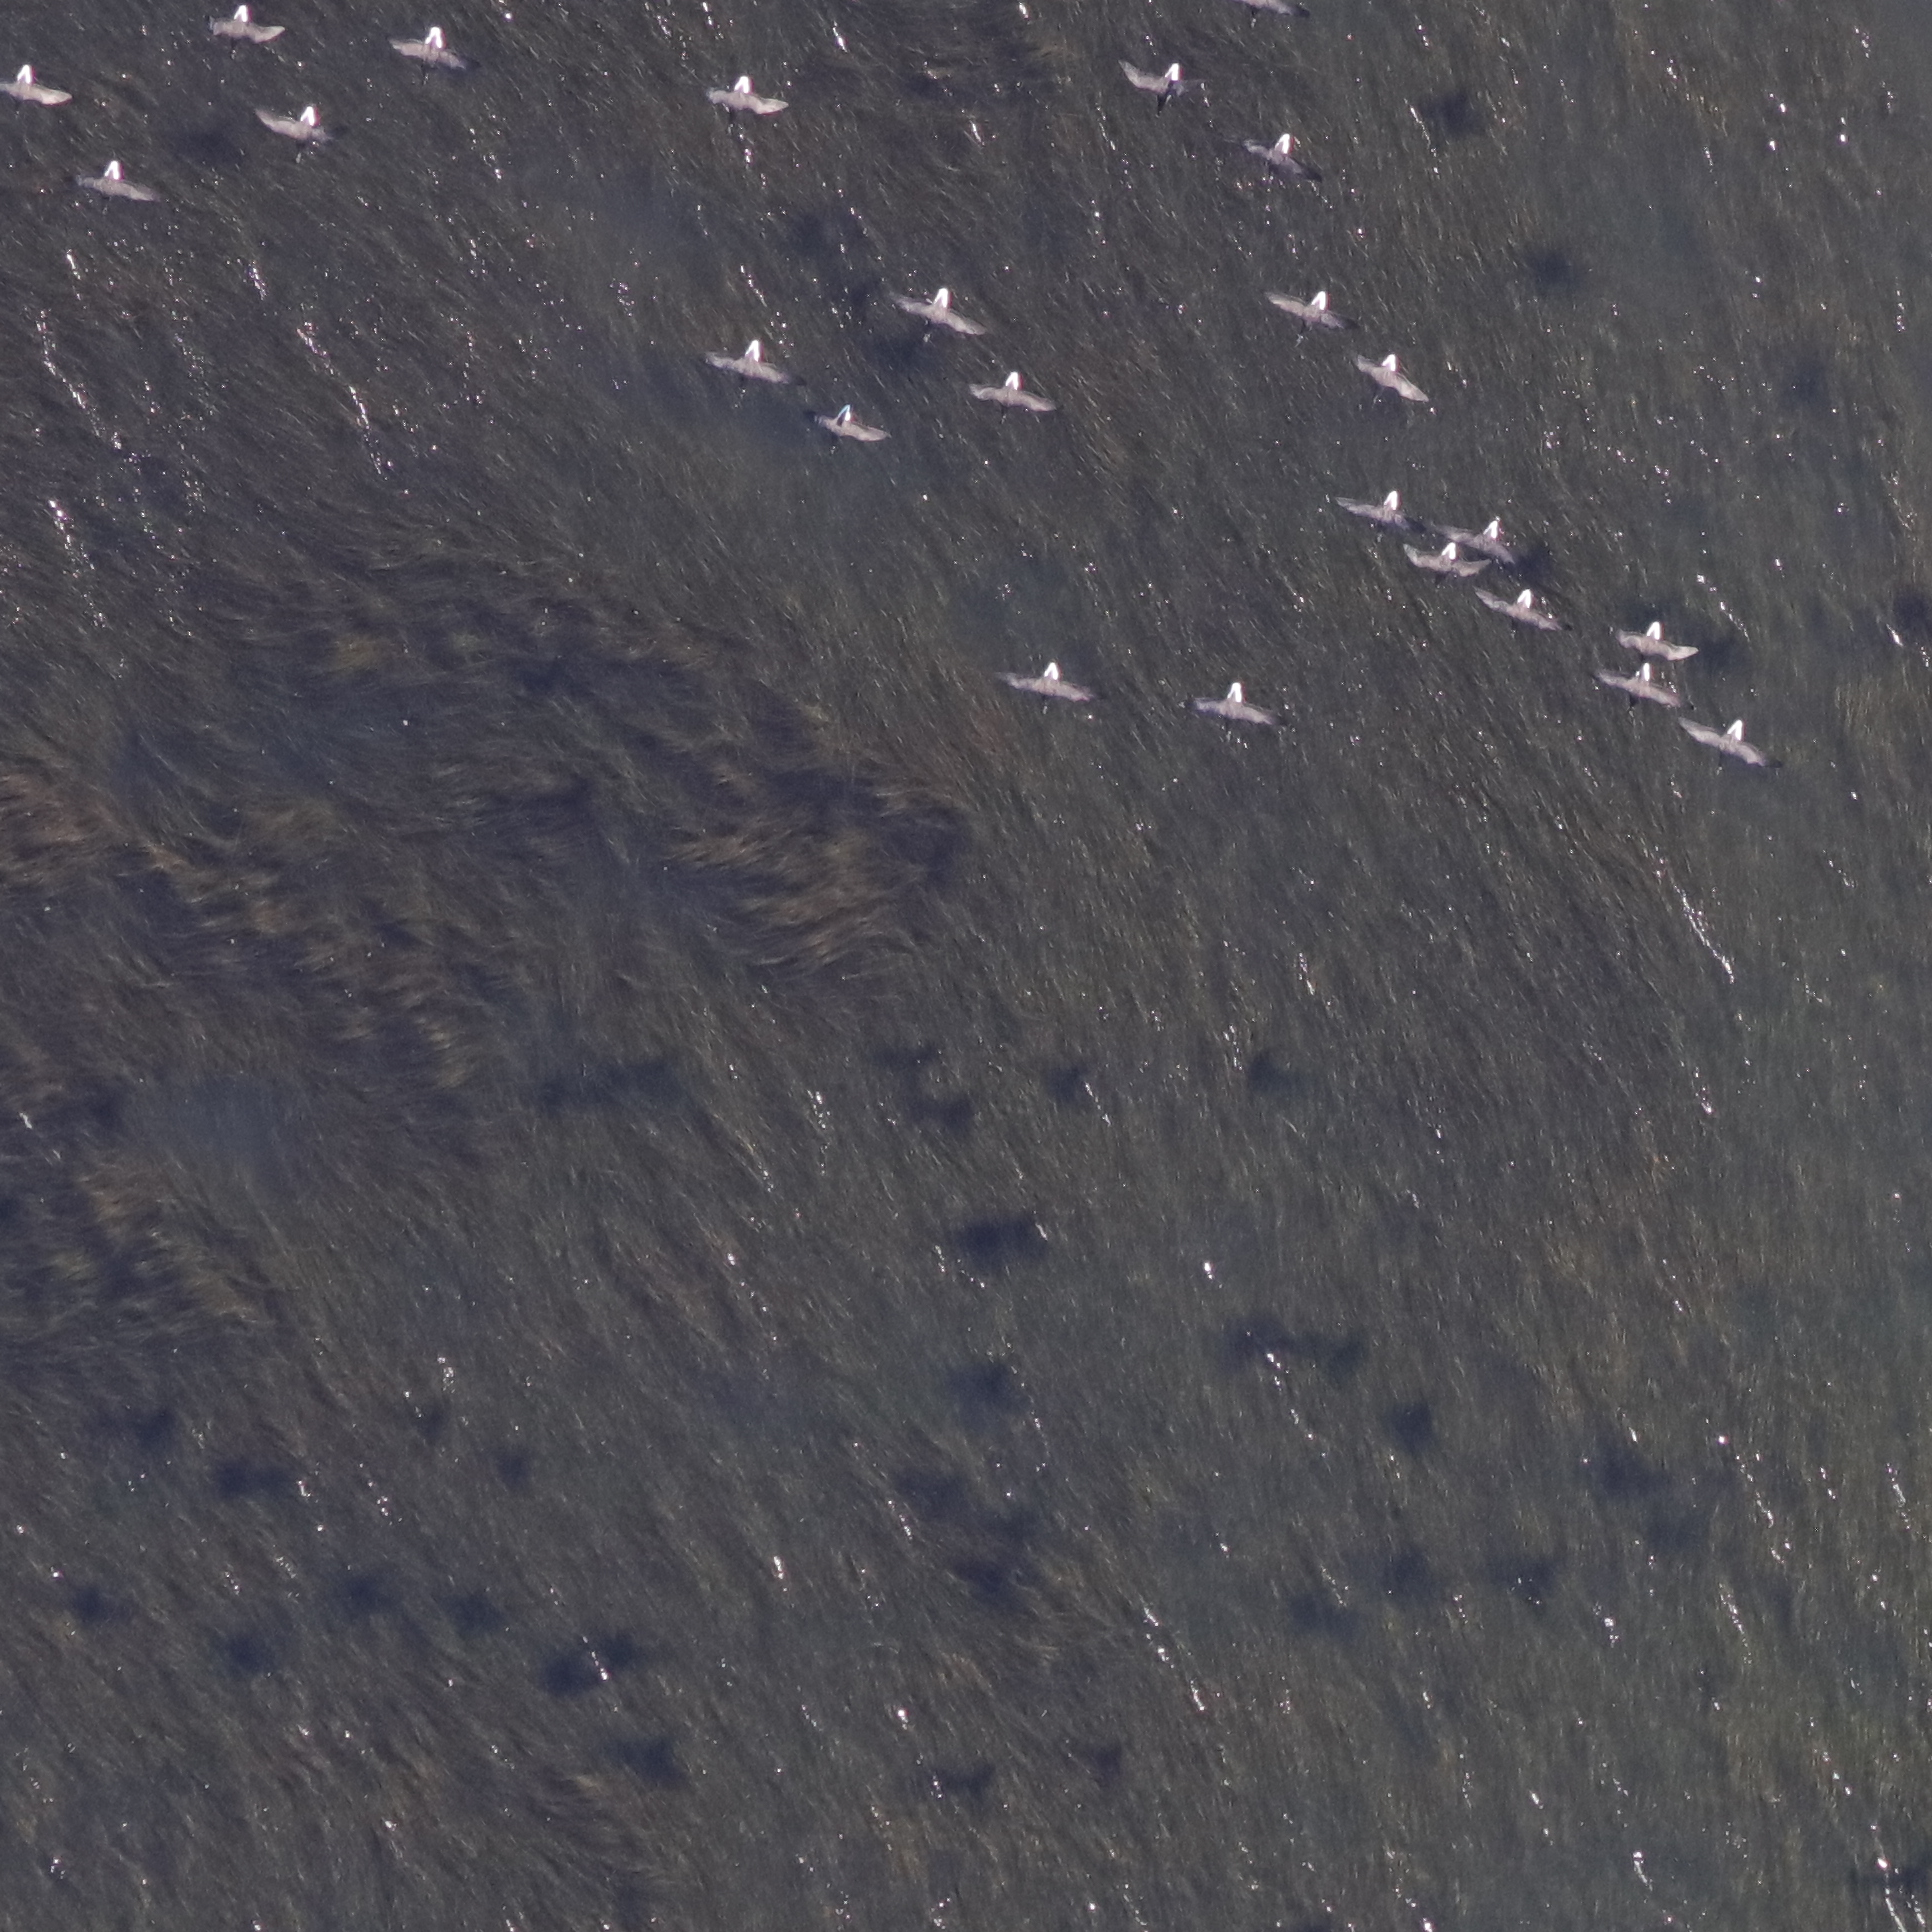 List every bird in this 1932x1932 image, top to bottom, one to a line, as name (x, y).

brant (249, 31)
brant (438, 50)
brant (22, 89)
brant (1154, 89)
brant (741, 90)
brant (302, 129)
brant (1294, 156)
brant (115, 188)
brant (1309, 312)
brant (948, 315)
brant (747, 361)
brant (1392, 370)
brant (1021, 397)
brant (855, 427)
brant (1381, 508)
brant (1491, 531)
brant (1444, 566)
brant (1532, 606)
brant (1651, 636)
brant (1646, 689)
brant (1045, 691)
brant (1239, 708)
brant (1729, 748)